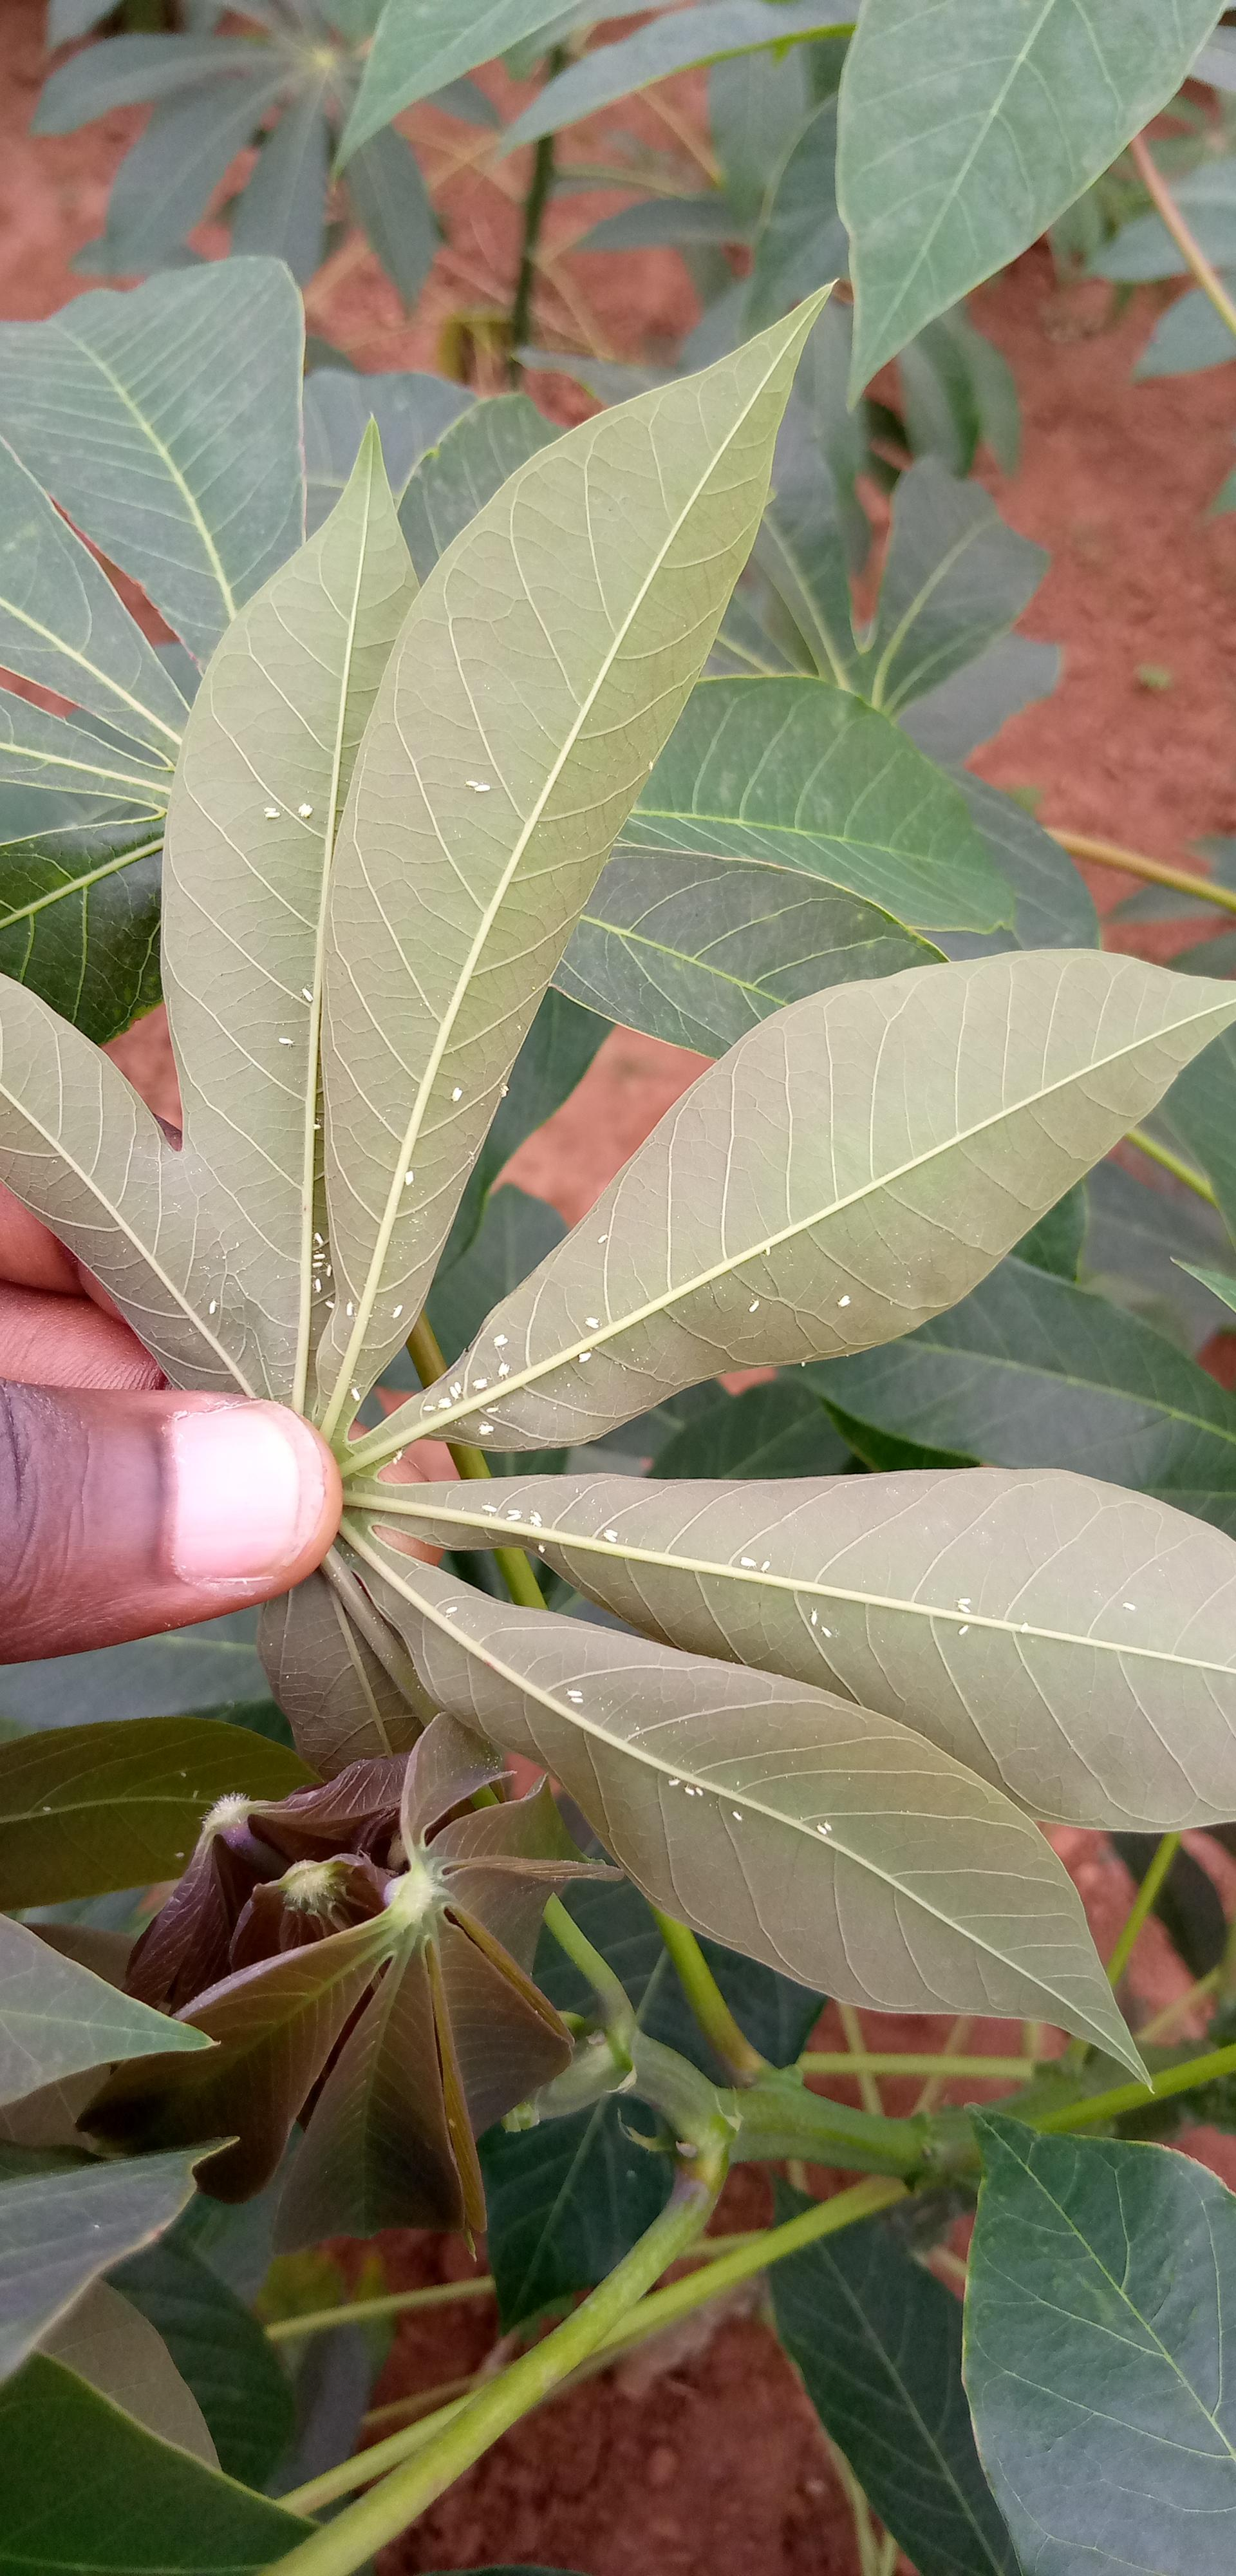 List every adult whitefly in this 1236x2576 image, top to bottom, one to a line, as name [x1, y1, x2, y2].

whitefly [464, 778, 479, 788]
whitefly [474, 783, 492, 792]
whitefly [297, 802, 308, 815]
whitefly [301, 804, 311, 818]
whitefly [263, 806, 278, 813]
whitefly [304, 808, 314, 818]
whitefly [264, 812, 281, 819]
whitefly [302, 987, 316, 1003]
whitefly [277, 1036, 294, 1047]
whitefly [502, 1084, 510, 1091]
whitefly [451, 1086, 460, 1100]
whitefly [453, 1088, 463, 1103]
whitefly [499, 1088, 509, 1098]
whitefly [312, 1122, 323, 1132]
whitefly [409, 1169, 416, 1184]
whitefly [404, 1171, 409, 1188]
whitefly [314, 1230, 324, 1246]
whitefly [595, 1232, 611, 1244]
whitefly [765, 1245, 774, 1258]
whitefly [310, 1253, 327, 1261]
whitefly [310, 1261, 324, 1269]
whitefly [324, 1263, 333, 1279]
whitefly [314, 1278, 323, 1294]
whitefly [837, 1294, 851, 1307]
whitefly [207, 1298, 219, 1316]
whitefly [747, 1298, 762, 1314]
whitefly [324, 1299, 337, 1310]
whitefly [345, 1299, 355, 1318]
whitefly [841, 1299, 852, 1308]
whitefly [390, 1303, 404, 1320]
whitefly [585, 1316, 600, 1324]
whitefly [585, 1320, 599, 1331]
whitefly [492, 1333, 506, 1343]
whitefly [492, 1337, 510, 1349]
whitefly [578, 1351, 592, 1358]
whitefly [577, 1357, 590, 1365]
whitefly [496, 1361, 505, 1378]
whitefly [503, 1363, 510, 1377]
whitefly [472, 1378, 488, 1386]
whitefly [454, 1381, 462, 1395]
whitefly [475, 1383, 489, 1390]
whitefly [449, 1384, 459, 1400]
whitefly [350, 1385, 361, 1403]
whitefly [437, 1397, 452, 1402]
whitefly [437, 1402, 454, 1410]
whitefly [422, 1404, 436, 1412]
whitefly [485, 1405, 502, 1415]
whitefly [478, 1424, 494, 1432]
whitefly [479, 1430, 493, 1436]
whitefly [395, 1450, 404, 1461]
whitefly [391, 1457, 401, 1466]
whitefly [479, 1502, 499, 1515]
whitefly [505, 1508, 523, 1515]
whitefly [532, 1510, 544, 1522]
whitefly [505, 1514, 523, 1522]
whitefly [529, 1515, 543, 1529]
whitefly [604, 1528, 620, 1538]
whitefly [603, 1532, 618, 1546]
whitefly [536, 1542, 548, 1557]
whitefly [739, 1555, 756, 1567]
whitefly [760, 1558, 772, 1572]
whitefly [955, 1596, 973, 1605]
whitefly [1119, 1600, 1137, 1613]
whitefly [444, 1604, 460, 1615]
whitefly [956, 1604, 972, 1615]
whitefly [809, 1607, 818, 1626]
whitefly [1018, 1621, 1032, 1636]
whitefly [956, 1622, 969, 1637]
whitefly [820, 1625, 834, 1639]
whitefly [565, 1689, 584, 1696]
whitefly [569, 1696, 585, 1705]
whitefly [665, 1776, 682, 1787]
whitefly [695, 1785, 706, 1799]
whitefly [683, 1785, 695, 1798]
whitefly [731, 1808, 744, 1823]
whitefly [823, 1820, 835, 1833]
whitefly [816, 1823, 827, 1837]